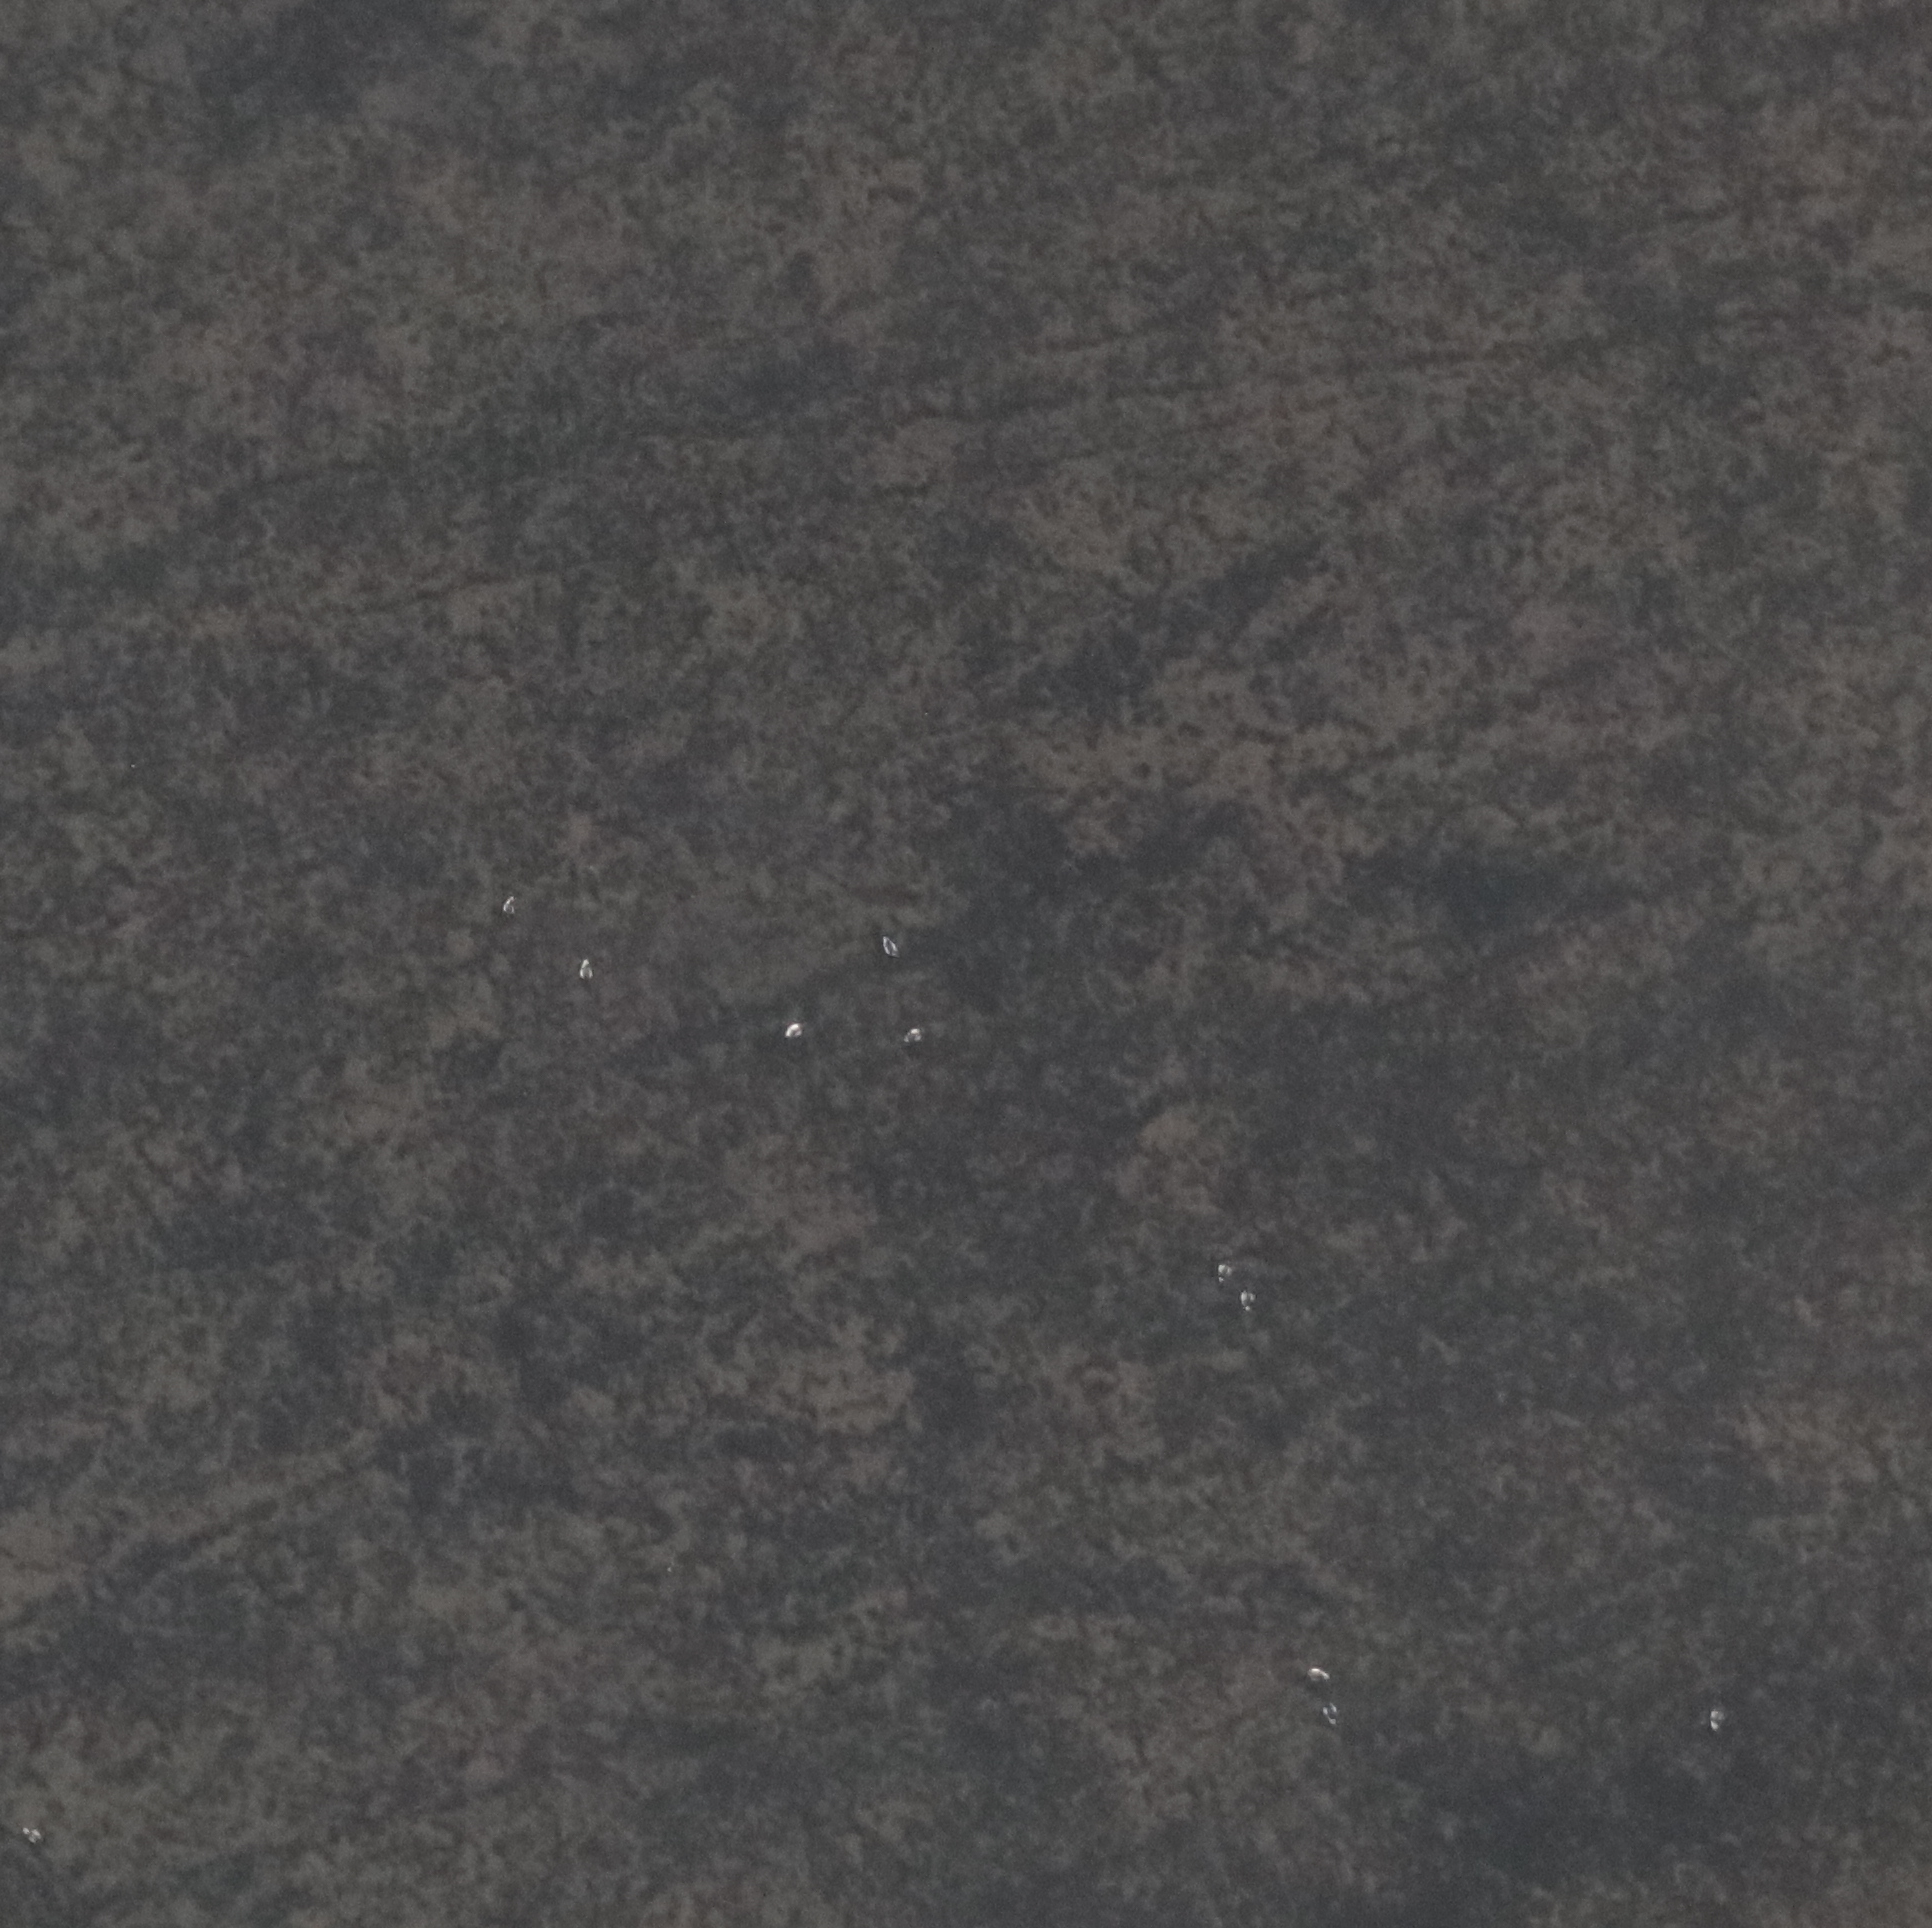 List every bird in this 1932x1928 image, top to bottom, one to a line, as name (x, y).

brant (519, 911)
brant (893, 949)
brant (583, 969)
brant (800, 1032)
brant (911, 1032)
brant (1223, 1279)
brant (1244, 1302)
brant (1315, 1679)
brant (1720, 1712)
brant (1330, 1722)
brant (32, 1835)